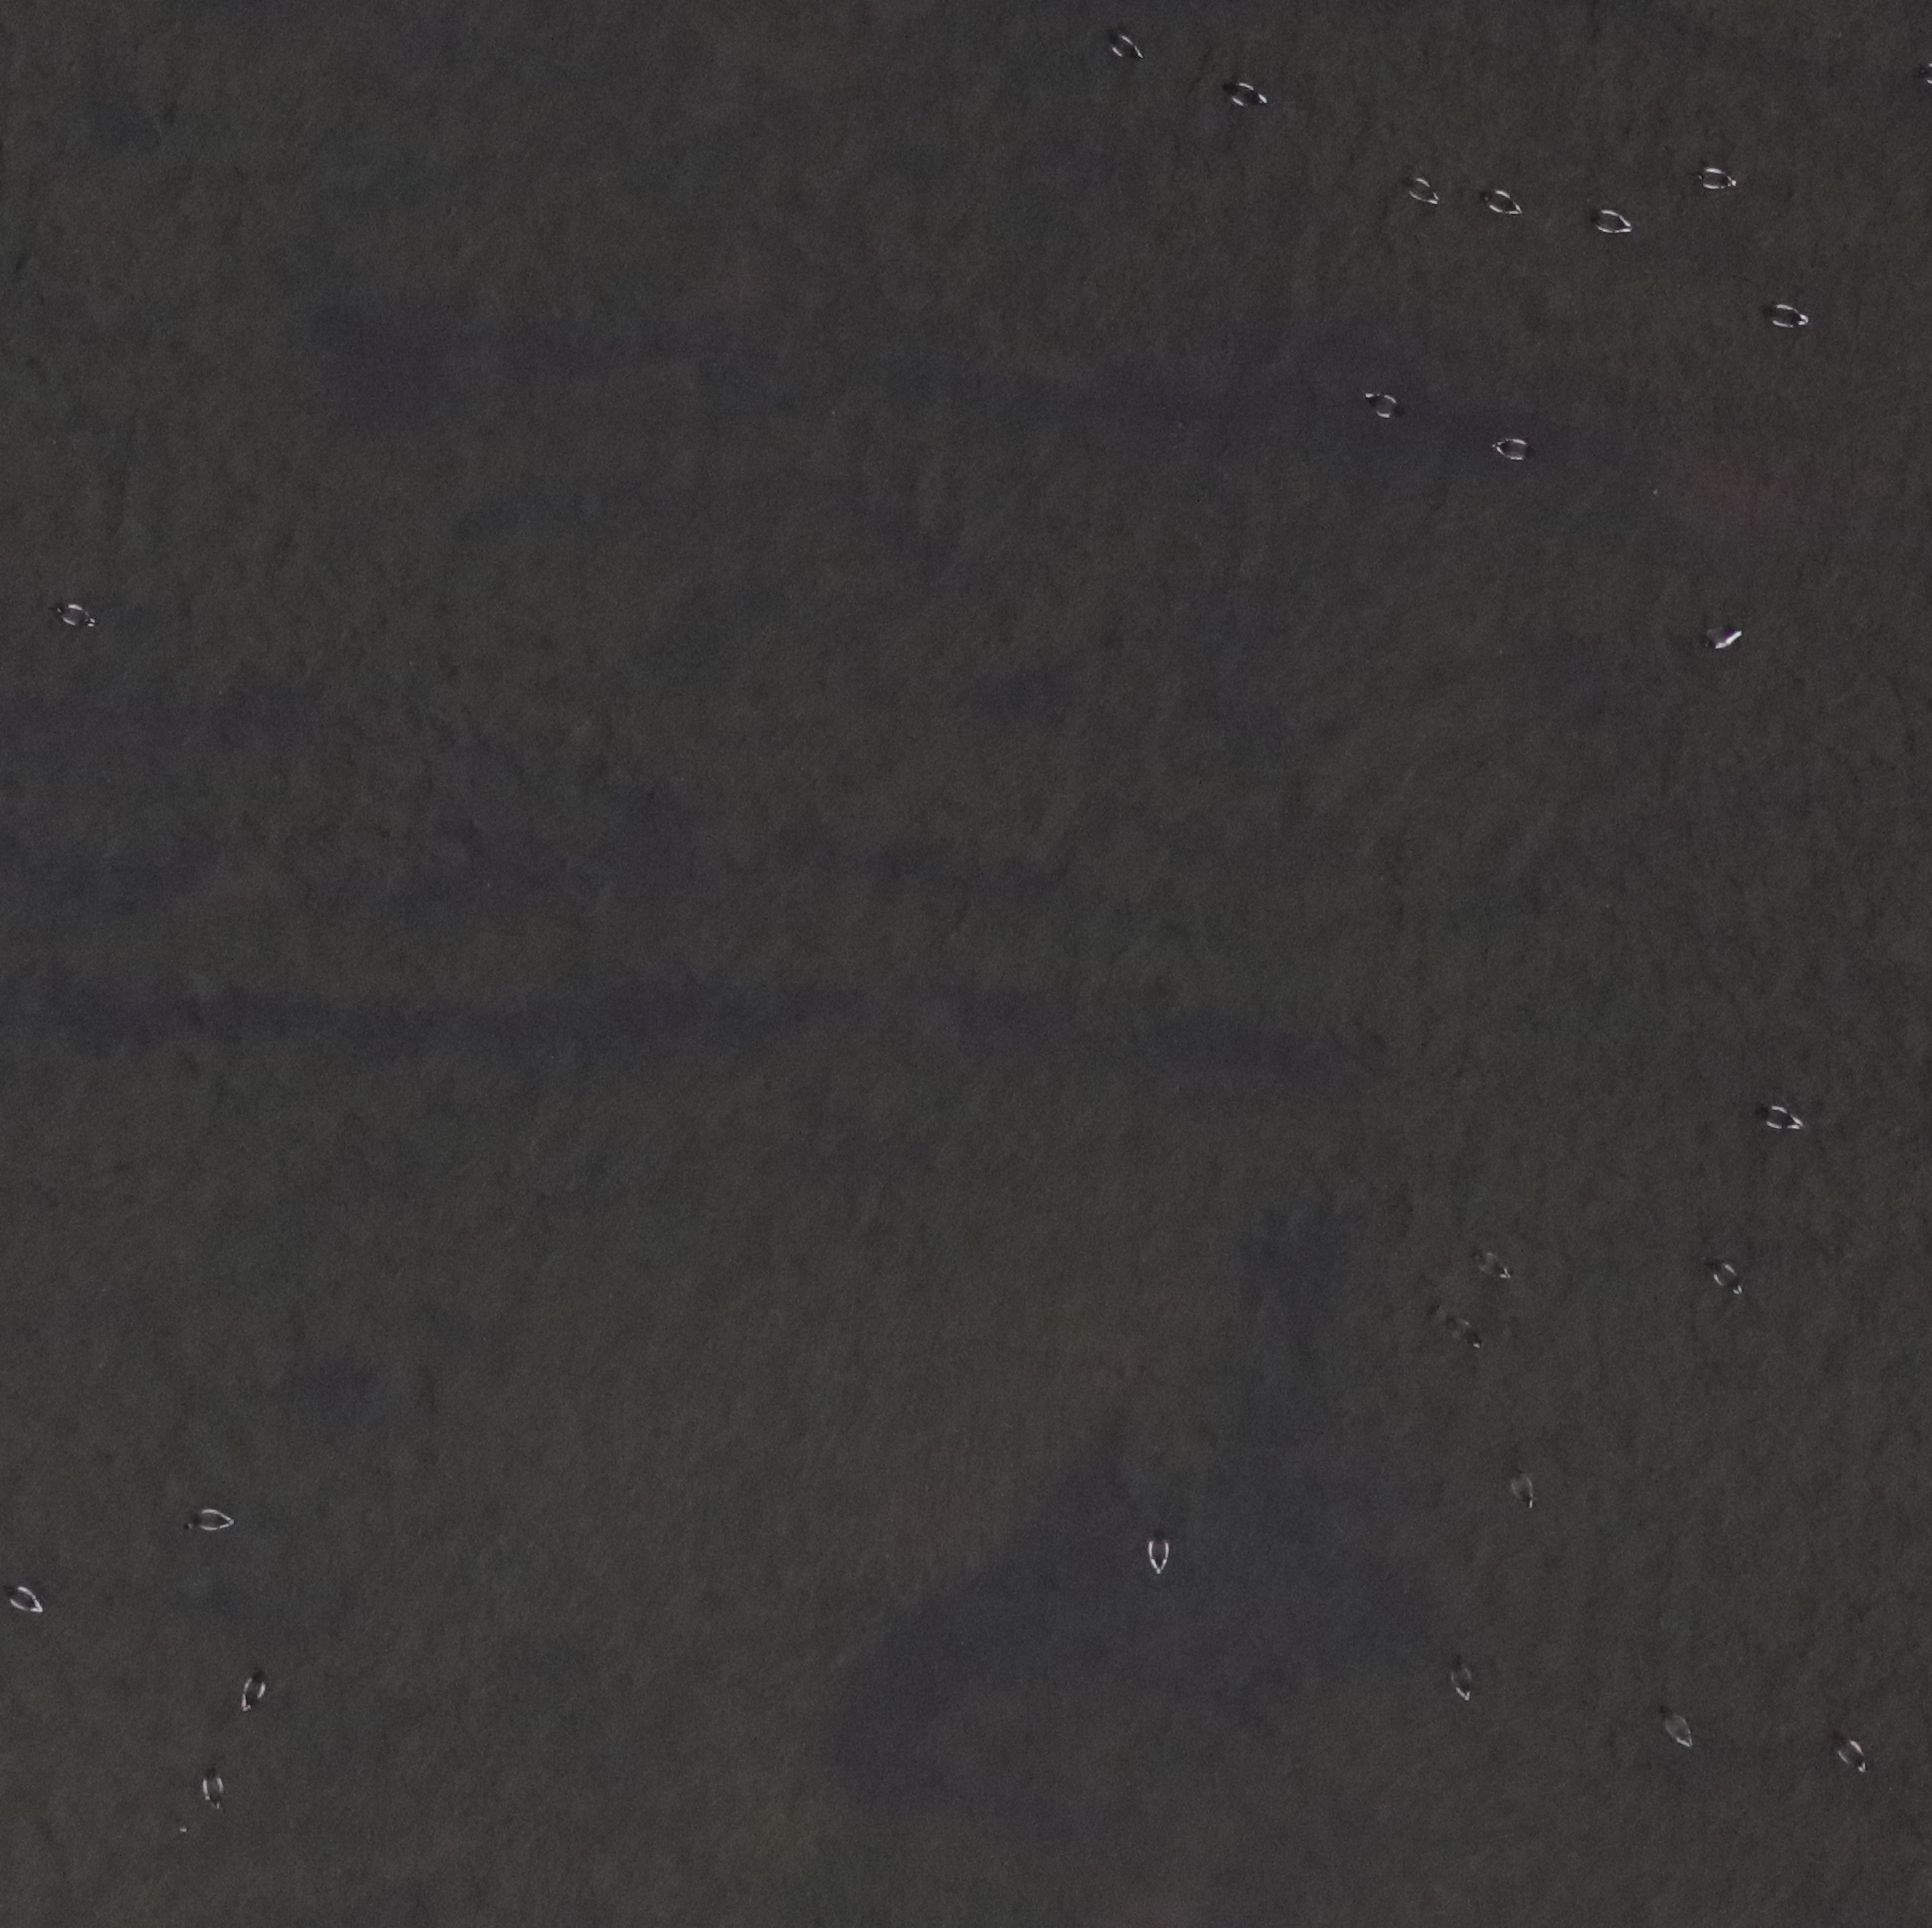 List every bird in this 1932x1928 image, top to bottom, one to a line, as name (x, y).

brant (1125, 47)
brant (1245, 94)
brant (1713, 178)
brant (1422, 189)
brant (1501, 202)
brant (1609, 222)
brant (1785, 316)
brant (1382, 404)
brant (1515, 447)
brant (75, 615)
brant (1723, 637)
brant (1779, 1117)
brant (1491, 1268)
brant (1726, 1275)
brant (1463, 1335)
brant (1523, 1486)
brant (212, 1519)
brant (1159, 1551)
brant (24, 1598)
brant (1462, 1678)
brant (255, 1690)
brant (1677, 1724)
brant (1852, 1753)
brant (214, 1788)